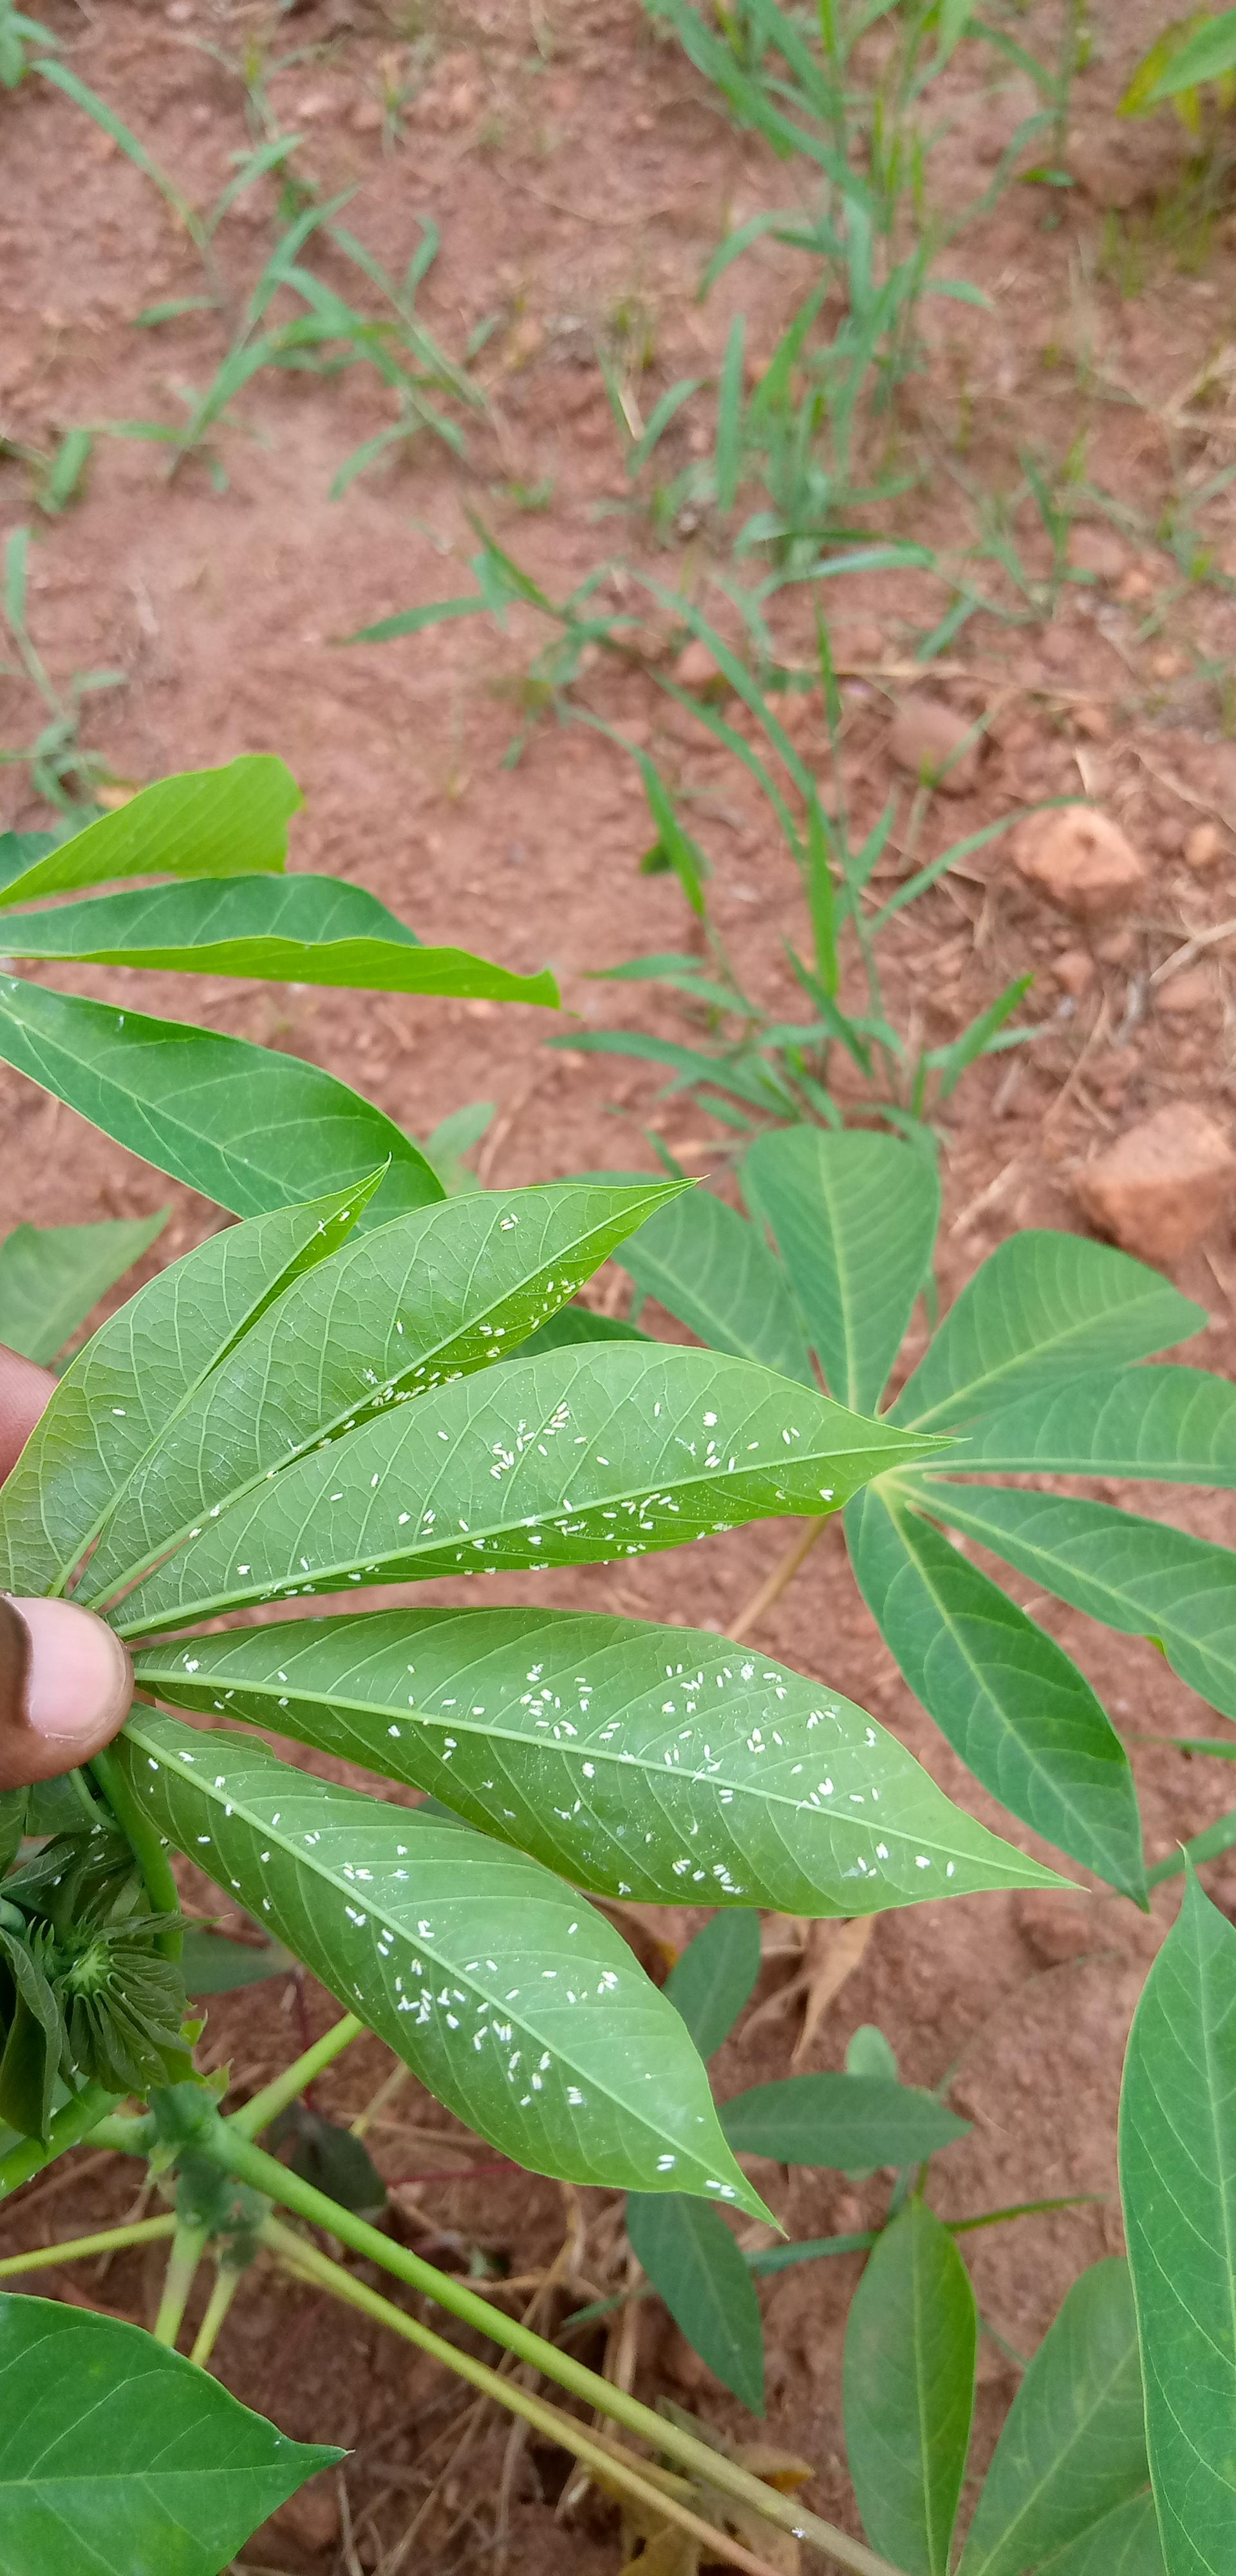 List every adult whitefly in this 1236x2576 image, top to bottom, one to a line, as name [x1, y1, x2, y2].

whitefly [338, 1209, 351, 1224]
whitefly [509, 1211, 521, 1224]
whitefly [499, 1217, 511, 1227]
whitefly [315, 1218, 328, 1237]
whitefly [501, 1222, 515, 1234]
whitefly [559, 1277, 571, 1286]
whitefly [577, 1277, 586, 1287]
whitefly [546, 1279, 554, 1295]
whitefly [567, 1283, 577, 1290]
whitefly [562, 1288, 573, 1294]
whitefly [555, 1293, 563, 1304]
whitefly [540, 1301, 549, 1313]
whitefly [395, 1318, 407, 1335]
whitefly [529, 1318, 541, 1331]
whitefly [476, 1324, 493, 1331]
whitefly [494, 1327, 506, 1334]
whitefly [482, 1330, 493, 1338]
whitefly [493, 1331, 505, 1338]
whitefly [493, 1345, 503, 1354]
whitefly [485, 1349, 496, 1355]
whitefly [487, 1352, 498, 1359]
whitefly [359, 1365, 377, 1382]
whitefly [413, 1365, 427, 1379]
whitefly [427, 1370, 442, 1382]
whitefly [451, 1370, 464, 1379]
whitefly [444, 1376, 456, 1383]
whitefly [427, 1381, 440, 1392]
whitefly [414, 1384, 427, 1392]
whitefly [382, 1386, 394, 1397]
whitefly [384, 1389, 395, 1402]
whitefly [401, 1390, 411, 1401]
whitefly [394, 1390, 405, 1402]
whitefly [409, 1390, 420, 1399]
whitefly [371, 1395, 380, 1408]
whitefly [379, 1396, 386, 1405]
whitefly [371, 1397, 377, 1407]
whitefly [556, 1399, 568, 1414]
whitefly [652, 1400, 664, 1418]
whitefly [110, 1407, 128, 1417]
whitefly [557, 1409, 570, 1421]
whitefly [704, 1411, 718, 1419]
whitefly [548, 1412, 558, 1425]
whitefly [702, 1416, 718, 1423]
whitefly [343, 1418, 357, 1430]
whitefly [702, 1421, 715, 1427]
whitefly [550, 1421, 567, 1428]
whitefly [789, 1425, 803, 1438]
whitefly [540, 1427, 556, 1436]
whitefly [782, 1428, 792, 1446]
whitefly [435, 1430, 452, 1443]
whitefly [523, 1430, 536, 1443]
whitefly [572, 1434, 588, 1446]
whitefly [515, 1435, 524, 1454]
whitefly [317, 1435, 334, 1449]
whitefly [704, 1439, 716, 1455]
whitefly [492, 1439, 503, 1448]
whitefly [686, 1439, 699, 1457]
whitefly [745, 1440, 760, 1452]
whitefly [536, 1443, 550, 1457]
whitefly [491, 1448, 507, 1455]
whitefly [507, 1450, 517, 1466]
whitefly [501, 1452, 510, 1466]
whitefly [595, 1454, 612, 1467]
whitefly [704, 1454, 717, 1468]
whitefly [726, 1454, 737, 1474]
whitefly [709, 1457, 721, 1470]
whitefly [497, 1461, 510, 1470]
whitefly [490, 1463, 502, 1473]
whitefly [263, 1467, 279, 1480]
whitefly [488, 1468, 503, 1481]
whitefly [368, 1471, 380, 1488]
whitefly [818, 1488, 835, 1495]
whitefly [329, 1491, 345, 1504]
whitefly [648, 1492, 661, 1499]
whitefly [821, 1495, 835, 1502]
whitefly [658, 1495, 673, 1506]
whitefly [562, 1497, 574, 1513]
whitefly [640, 1498, 651, 1509]
whitefly [208, 1501, 223, 1519]
whitefly [619, 1501, 634, 1508]
whitefly [666, 1502, 681, 1512]
whitefly [628, 1502, 637, 1516]
whitefly [422, 1508, 433, 1522]
whitefly [637, 1508, 646, 1520]
whitefly [397, 1510, 407, 1521]
whitefly [601, 1511, 619, 1519]
whitefly [427, 1513, 437, 1525]
whitefly [398, 1515, 412, 1527]
whitefly [457, 1517, 472, 1533]
whitefly [553, 1519, 570, 1525]
whitefly [580, 1519, 588, 1531]
whitefly [637, 1520, 655, 1531]
whitefly [710, 1522, 724, 1531]
whitefly [567, 1523, 580, 1533]
whitefly [559, 1524, 567, 1538]
whitefly [187, 1526, 205, 1541]
whitefly [420, 1527, 435, 1538]
whitefly [696, 1529, 708, 1541]
whitefly [604, 1530, 616, 1541]
whitefly [526, 1534, 544, 1546]
whitefly [471, 1537, 486, 1544]
whitefly [491, 1539, 502, 1551]
whitefly [635, 1542, 648, 1550]
whitefly [472, 1543, 485, 1552]
whitefly [626, 1545, 638, 1553]
whitefly [453, 1549, 466, 1563]
whitefly [299, 1555, 311, 1571]
whitefly [539, 1562, 550, 1569]
whitefly [236, 1563, 251, 1570]
whitefly [528, 1563, 540, 1572]
whitefly [364, 1564, 377, 1572]
whitefly [483, 1567, 498, 1573]
whitefly [462, 1568, 474, 1575]
whitefly [237, 1570, 249, 1577]
whitefly [346, 1571, 363, 1584]
whitefly [302, 1583, 313, 1592]
whitefly [281, 1588, 298, 1596]
whitefly [182, 1653, 191, 1665]
whitefly [192, 1659, 201, 1669]
whitefly [189, 1660, 196, 1671]
whitefly [528, 1661, 544, 1674]
whitefly [675, 1662, 684, 1675]
whitefly [742, 1662, 755, 1677]
whitefly [185, 1662, 193, 1674]
whitefly [406, 1662, 418, 1676]
whitefly [665, 1662, 674, 1678]
whitefly [722, 1666, 734, 1680]
whitefly [275, 1668, 291, 1685]
whitefly [696, 1669, 706, 1684]
whitefly [762, 1671, 777, 1680]
whitefly [526, 1672, 541, 1681]
whitefly [715, 1674, 726, 1690]
whitefly [776, 1674, 783, 1684]
whitefly [526, 1676, 537, 1681]
whitefly [572, 1676, 587, 1683]
whitefly [690, 1679, 702, 1691]
whitefly [678, 1681, 697, 1692]
whitefly [576, 1685, 594, 1694]
whitefly [774, 1686, 785, 1701]
whitefly [780, 1686, 789, 1694]
whitefly [224, 1689, 237, 1700]
whitefly [542, 1689, 553, 1696]
whitefly [539, 1690, 552, 1703]
whitefly [405, 1693, 417, 1708]
whitefly [519, 1693, 531, 1705]
whitefly [524, 1694, 533, 1705]
whitefly [554, 1695, 562, 1710]
whitefly [440, 1696, 457, 1708]
whitefly [277, 1697, 288, 1705]
whitefly [283, 1698, 290, 1707]
whitefly [579, 1698, 588, 1713]
whitefly [584, 1698, 591, 1707]
whitefly [530, 1698, 545, 1707]
whitefly [212, 1699, 227, 1711]
whitefly [685, 1700, 691, 1714]
whitefly [662, 1700, 673, 1707]
whitefly [691, 1701, 698, 1711]
whitefly [662, 1705, 676, 1714]
whitefly [471, 1706, 486, 1712]
whitefly [527, 1707, 544, 1718]
whitefly [814, 1709, 827, 1720]
whitefly [822, 1709, 837, 1720]
whitefly [473, 1710, 483, 1716]
whitefly [810, 1711, 820, 1725]
whitefly [557, 1718, 573, 1728]
whitefly [805, 1718, 814, 1730]
whitefly [534, 1719, 551, 1728]
whitefly [604, 1720, 625, 1731]
whitefly [391, 1724, 403, 1738]
whitefly [553, 1724, 561, 1741]
whitefly [751, 1725, 756, 1743]
whitefly [865, 1725, 877, 1738]
whitefly [386, 1727, 397, 1737]
whitefly [564, 1727, 579, 1738]
whitefly [677, 1728, 695, 1741]
whitefly [756, 1728, 763, 1743]
whitefly [597, 1729, 615, 1741]
whitefly [771, 1729, 786, 1747]
whitefly [862, 1737, 877, 1747]
whitefly [444, 1738, 455, 1743]
whitefly [746, 1738, 754, 1753]
whitefly [444, 1741, 459, 1748]
whitefly [754, 1742, 766, 1756]
whitefly [702, 1743, 713, 1758]
whitefly [673, 1747, 682, 1761]
whitefly [441, 1749, 454, 1761]
whitefly [662, 1750, 674, 1766]
whitefly [178, 1750, 192, 1757]
whitefly [147, 1756, 160, 1772]
whitefly [182, 1757, 197, 1763]
whitefly [788, 1761, 804, 1776]
whitefly [583, 1762, 595, 1770]
whitefly [704, 1762, 722, 1774]
whitefly [689, 1766, 707, 1785]
whitefly [583, 1766, 597, 1776]
whitefly [581, 1770, 594, 1781]
whitefly [214, 1774, 221, 1789]
whitefly [221, 1776, 226, 1785]
whitefly [824, 1776, 836, 1791]
whitefly [480, 1779, 494, 1790]
whitefly [818, 1783, 834, 1795]
whitefly [869, 1786, 881, 1803]
whitefly [816, 1786, 827, 1796]
whitefly [716, 1788, 735, 1797]
whitefly [807, 1790, 824, 1806]
whitefly [847, 1793, 865, 1805]
whitefly [720, 1796, 735, 1805]
whitefly [573, 1799, 583, 1814]
whitefly [223, 1801, 234, 1820]
whitefly [553, 1805, 573, 1823]
whitefly [270, 1811, 282, 1826]
whitefly [313, 1830, 323, 1842]
whitefly [643, 1830, 654, 1844]
whitefly [303, 1833, 317, 1847]
whitefly [196, 1834, 213, 1844]
whitefly [878, 1841, 891, 1860]
whitefly [397, 1842, 403, 1855]
whitefly [874, 1844, 883, 1860]
whitefly [402, 1845, 409, 1853]
whitefly [260, 1851, 271, 1860]
whitefly [913, 1853, 931, 1866]
whitefly [856, 1855, 868, 1873]
whitefly [264, 1855, 270, 1863]
whitefly [679, 1857, 692, 1865]
whitefly [944, 1859, 956, 1878]
whitefly [342, 1860, 355, 1872]
whitefly [675, 1861, 687, 1873]
whitefly [913, 1861, 926, 1870]
whitefly [669, 1861, 682, 1875]
whitefly [711, 1862, 726, 1871]
whitefly [386, 1864, 412, 1880]
whitefly [867, 1866, 879, 1877]
whitefly [342, 1868, 355, 1881]
whitefly [355, 1868, 372, 1875]
whitefly [713, 1868, 727, 1878]
whitefly [691, 1869, 700, 1877]
whitefly [694, 1870, 706, 1882]
whitefly [719, 1871, 731, 1884]
whitefly [357, 1873, 375, 1881]
whitefly [724, 1877, 734, 1886]
whitefly [229, 1878, 242, 1889]
whitefly [615, 1879, 633, 1896]
whitefly [719, 1884, 735, 1893]
whitefly [735, 1884, 746, 1895]
whitefly [261, 1897, 275, 1913]
whitefly [343, 1905, 358, 1919]
whitefly [354, 1913, 366, 1925]
whitefly [422, 1918, 432, 1927]
whitefly [357, 1919, 367, 1928]
whitefly [417, 1920, 427, 1932]
whitefly [566, 1920, 579, 1936]
whitefly [380, 1927, 395, 1944]
whitefly [418, 1931, 436, 1939]
whitefly [375, 1940, 391, 1957]
whitefly [410, 1958, 418, 1973]
whitefly [485, 1958, 500, 1973]
whitefly [416, 1960, 424, 1977]
whitefly [464, 1960, 480, 1973]
whitefly [539, 1969, 557, 1979]
whitefly [601, 1970, 612, 1981]
whitefly [608, 1971, 621, 1982]
whitefly [393, 1976, 404, 1993]
whitefly [603, 1980, 616, 1991]
whitefly [596, 1981, 604, 1996]
whitefly [440, 1985, 449, 2000]
whitefly [418, 1987, 435, 2001]
whitefly [452, 1987, 469, 2003]
whitefly [504, 1987, 521, 2001]
whitefly [565, 1989, 579, 2004]
whitefly [579, 1989, 590, 2001]
whitefly [400, 1994, 411, 2012]
whitefly [422, 1996, 433, 2012]
whitefly [436, 1996, 452, 2007]
whitefly [409, 2000, 422, 2009]
whitefly [476, 2000, 490, 2014]
whitefly [397, 2002, 405, 2012]
whitefly [419, 2003, 428, 2020]
whitefly [444, 2012, 460, 2027]
whitefly [491, 2018, 501, 2035]
whitefly [505, 2022, 514, 2041]
whitefly [478, 2024, 489, 2037]
whitefly [500, 2025, 507, 2041]
whitefly [473, 2033, 483, 2052]
whitefly [509, 2050, 521, 2059]
whitefly [540, 2050, 550, 2065]
whitefly [539, 2058, 550, 2071]
whitefly [509, 2058, 518, 2068]
whitefly [506, 2069, 518, 2083]
whitefly [531, 2070, 538, 2090]
whitefly [537, 2076, 545, 2090]
whitefly [565, 2085, 581, 2093]
whitefly [520, 2092, 532, 2107]
whitefly [568, 2092, 584, 2099]
whitefly [566, 2099, 583, 2106]
whitefly [656, 2154, 677, 2163]
whitefly [655, 2162, 673, 2172]
whitefly [704, 2177, 722, 2189]
whitefly [720, 2183, 733, 2192]
whitefly [719, 2190, 736, 2199]